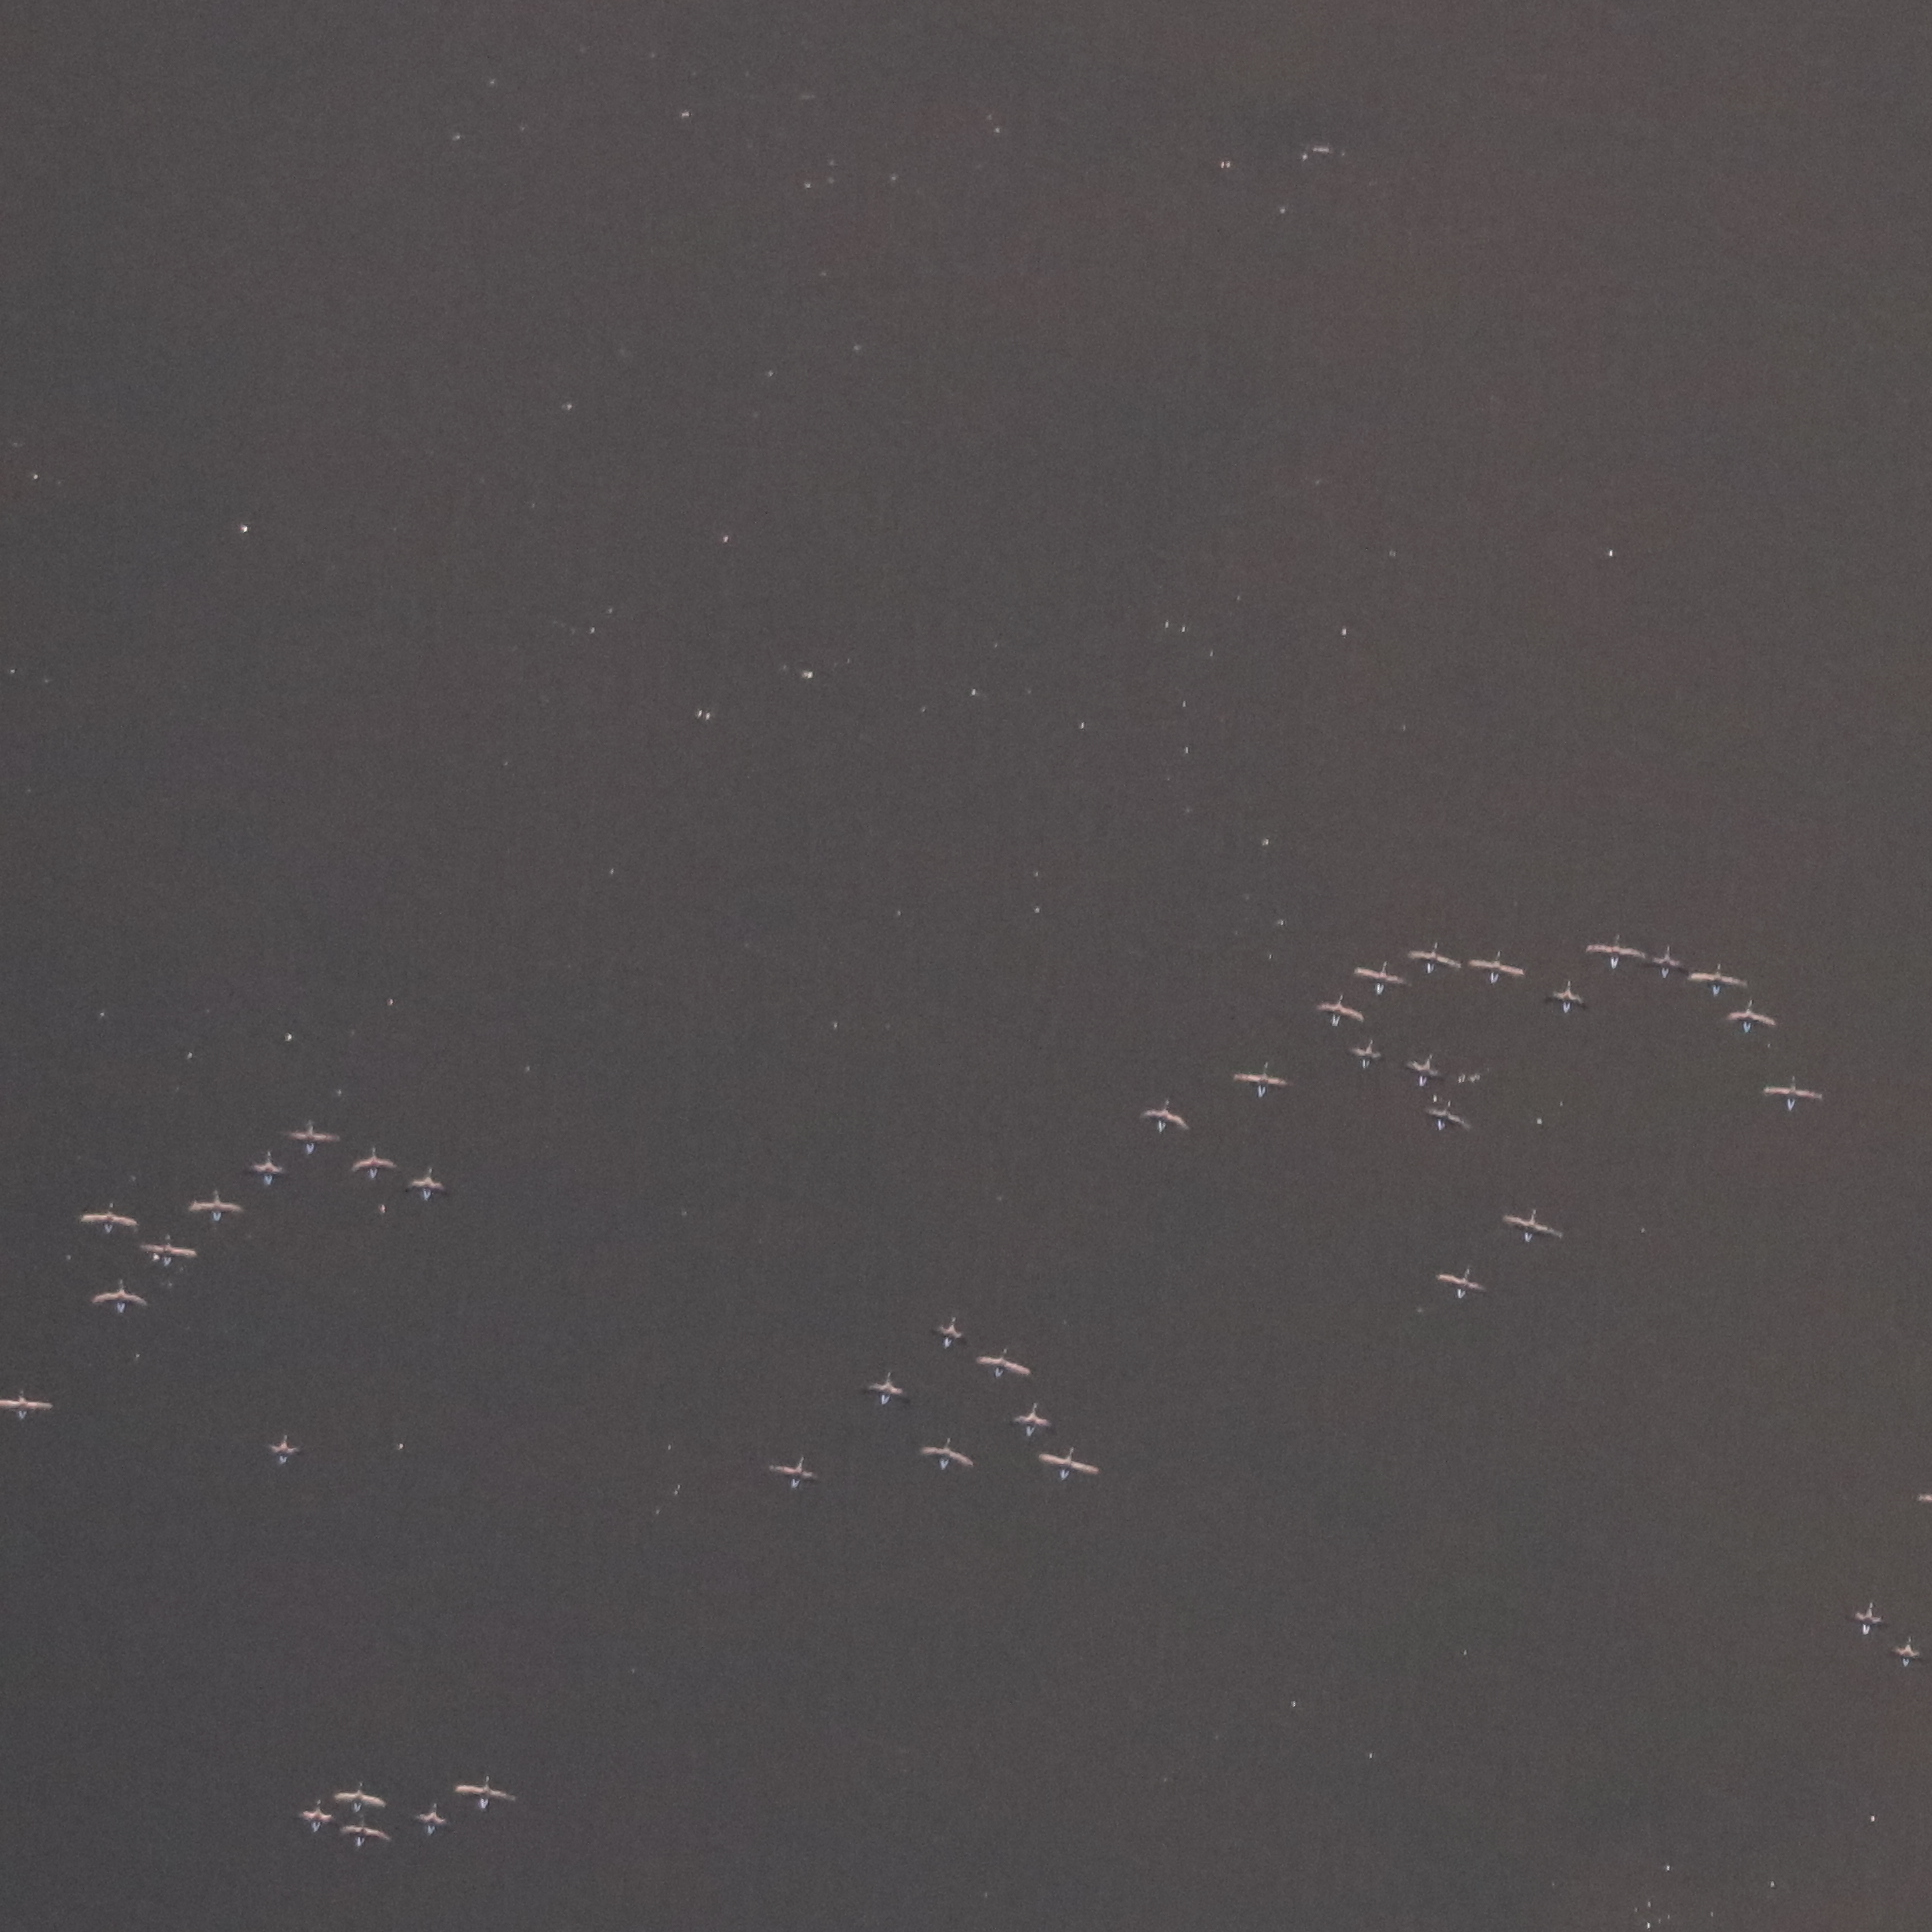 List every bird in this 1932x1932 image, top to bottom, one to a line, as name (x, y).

brant (1612, 950)
brant (1433, 956)
brant (1666, 963)
brant (1495, 968)
brant (1381, 978)
brant (1719, 979)
brant (1567, 997)
brant (1338, 1015)
brant (1747, 1020)
brant (1366, 1062)
brant (1422, 1069)
brant (1260, 1081)
brant (1792, 1096)
brant (1166, 1118)
brant (1449, 1124)
brant (305, 1136)
brant (381, 1168)
brant (260, 1172)
brant (429, 1184)
brant (211, 1214)
brant (108, 1218)
brant (1539, 1220)
brant (169, 1253)
brant (1467, 1285)
brant (122, 1302)
brant (957, 1342)
brant (1008, 1374)
brant (885, 1386)
brant (29, 1398)
brant (1037, 1426)
brant (291, 1456)
brant (802, 1466)
brant (955, 1472)
brant (1064, 1472)
brant (1869, 1622)
brant (1901, 1654)
brant (367, 1789)
brant (489, 1792)
brant (321, 1819)
brant (434, 1821)
brant (368, 1829)